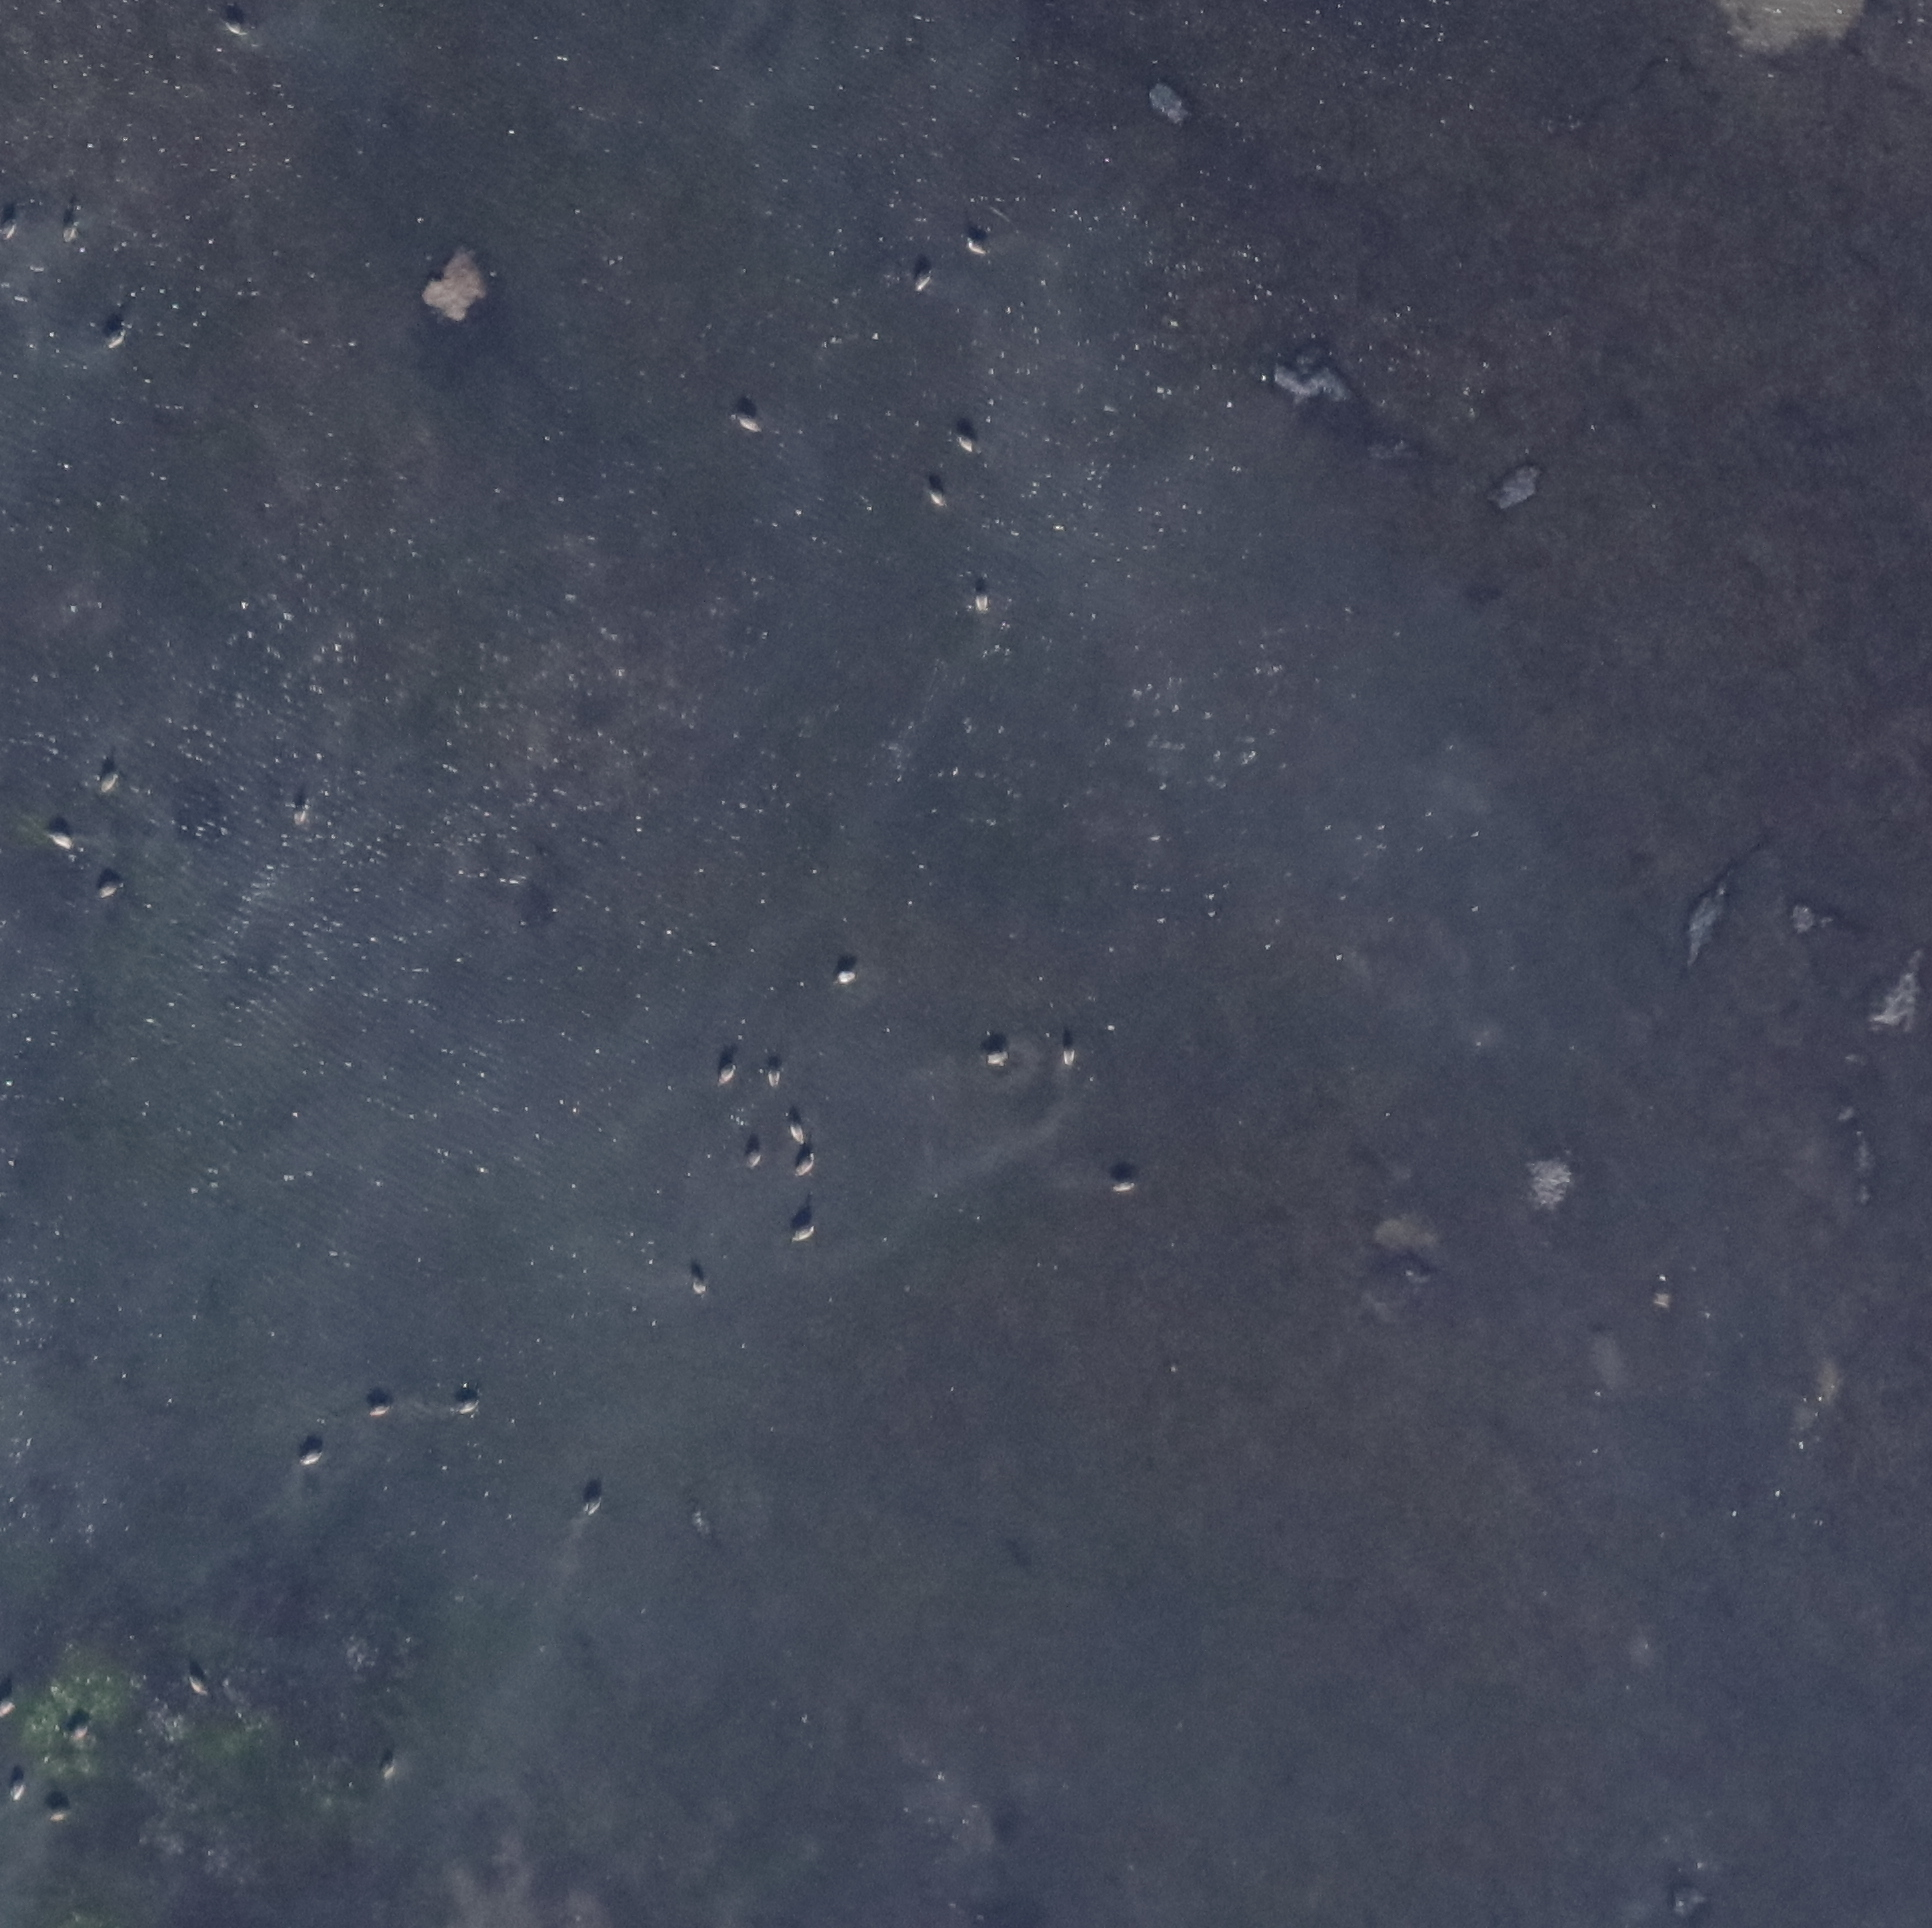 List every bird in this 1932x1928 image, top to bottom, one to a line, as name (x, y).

Canada goose (231, 25)
Canada goose (6, 228)
Canada goose (64, 236)
Canada goose (974, 245)
Canada goose (923, 276)
Canada goose (115, 338)
Canada goose (749, 422)
Canada goose (968, 443)
Canada goose (935, 495)
Canada goose (980, 604)
Canada goose (112, 782)
Canada goose (300, 813)
Canada goose (67, 842)
Canada goose (109, 892)
Canada goose (850, 975)
Canada goose (1069, 1056)
Canada goose (999, 1058)
Canada goose (727, 1075)
Canada goose (776, 1077)
Canada goose (799, 1131)
Canada goose (753, 1159)
Canada goose (807, 1169)
Canada goose (1124, 1186)
Canada goose (807, 1232)
Canada goose (700, 1288)
Canada goose (465, 1406)
Canada goose (383, 1408)
Canada goose (311, 1455)
Canada goose (592, 1507)
Canada goose (201, 1686)
Canada goose (5, 1705)
Canada goose (81, 1729)
Canada goose (391, 1766)
Canada goose (17, 1790)
Canada goose (63, 1811)